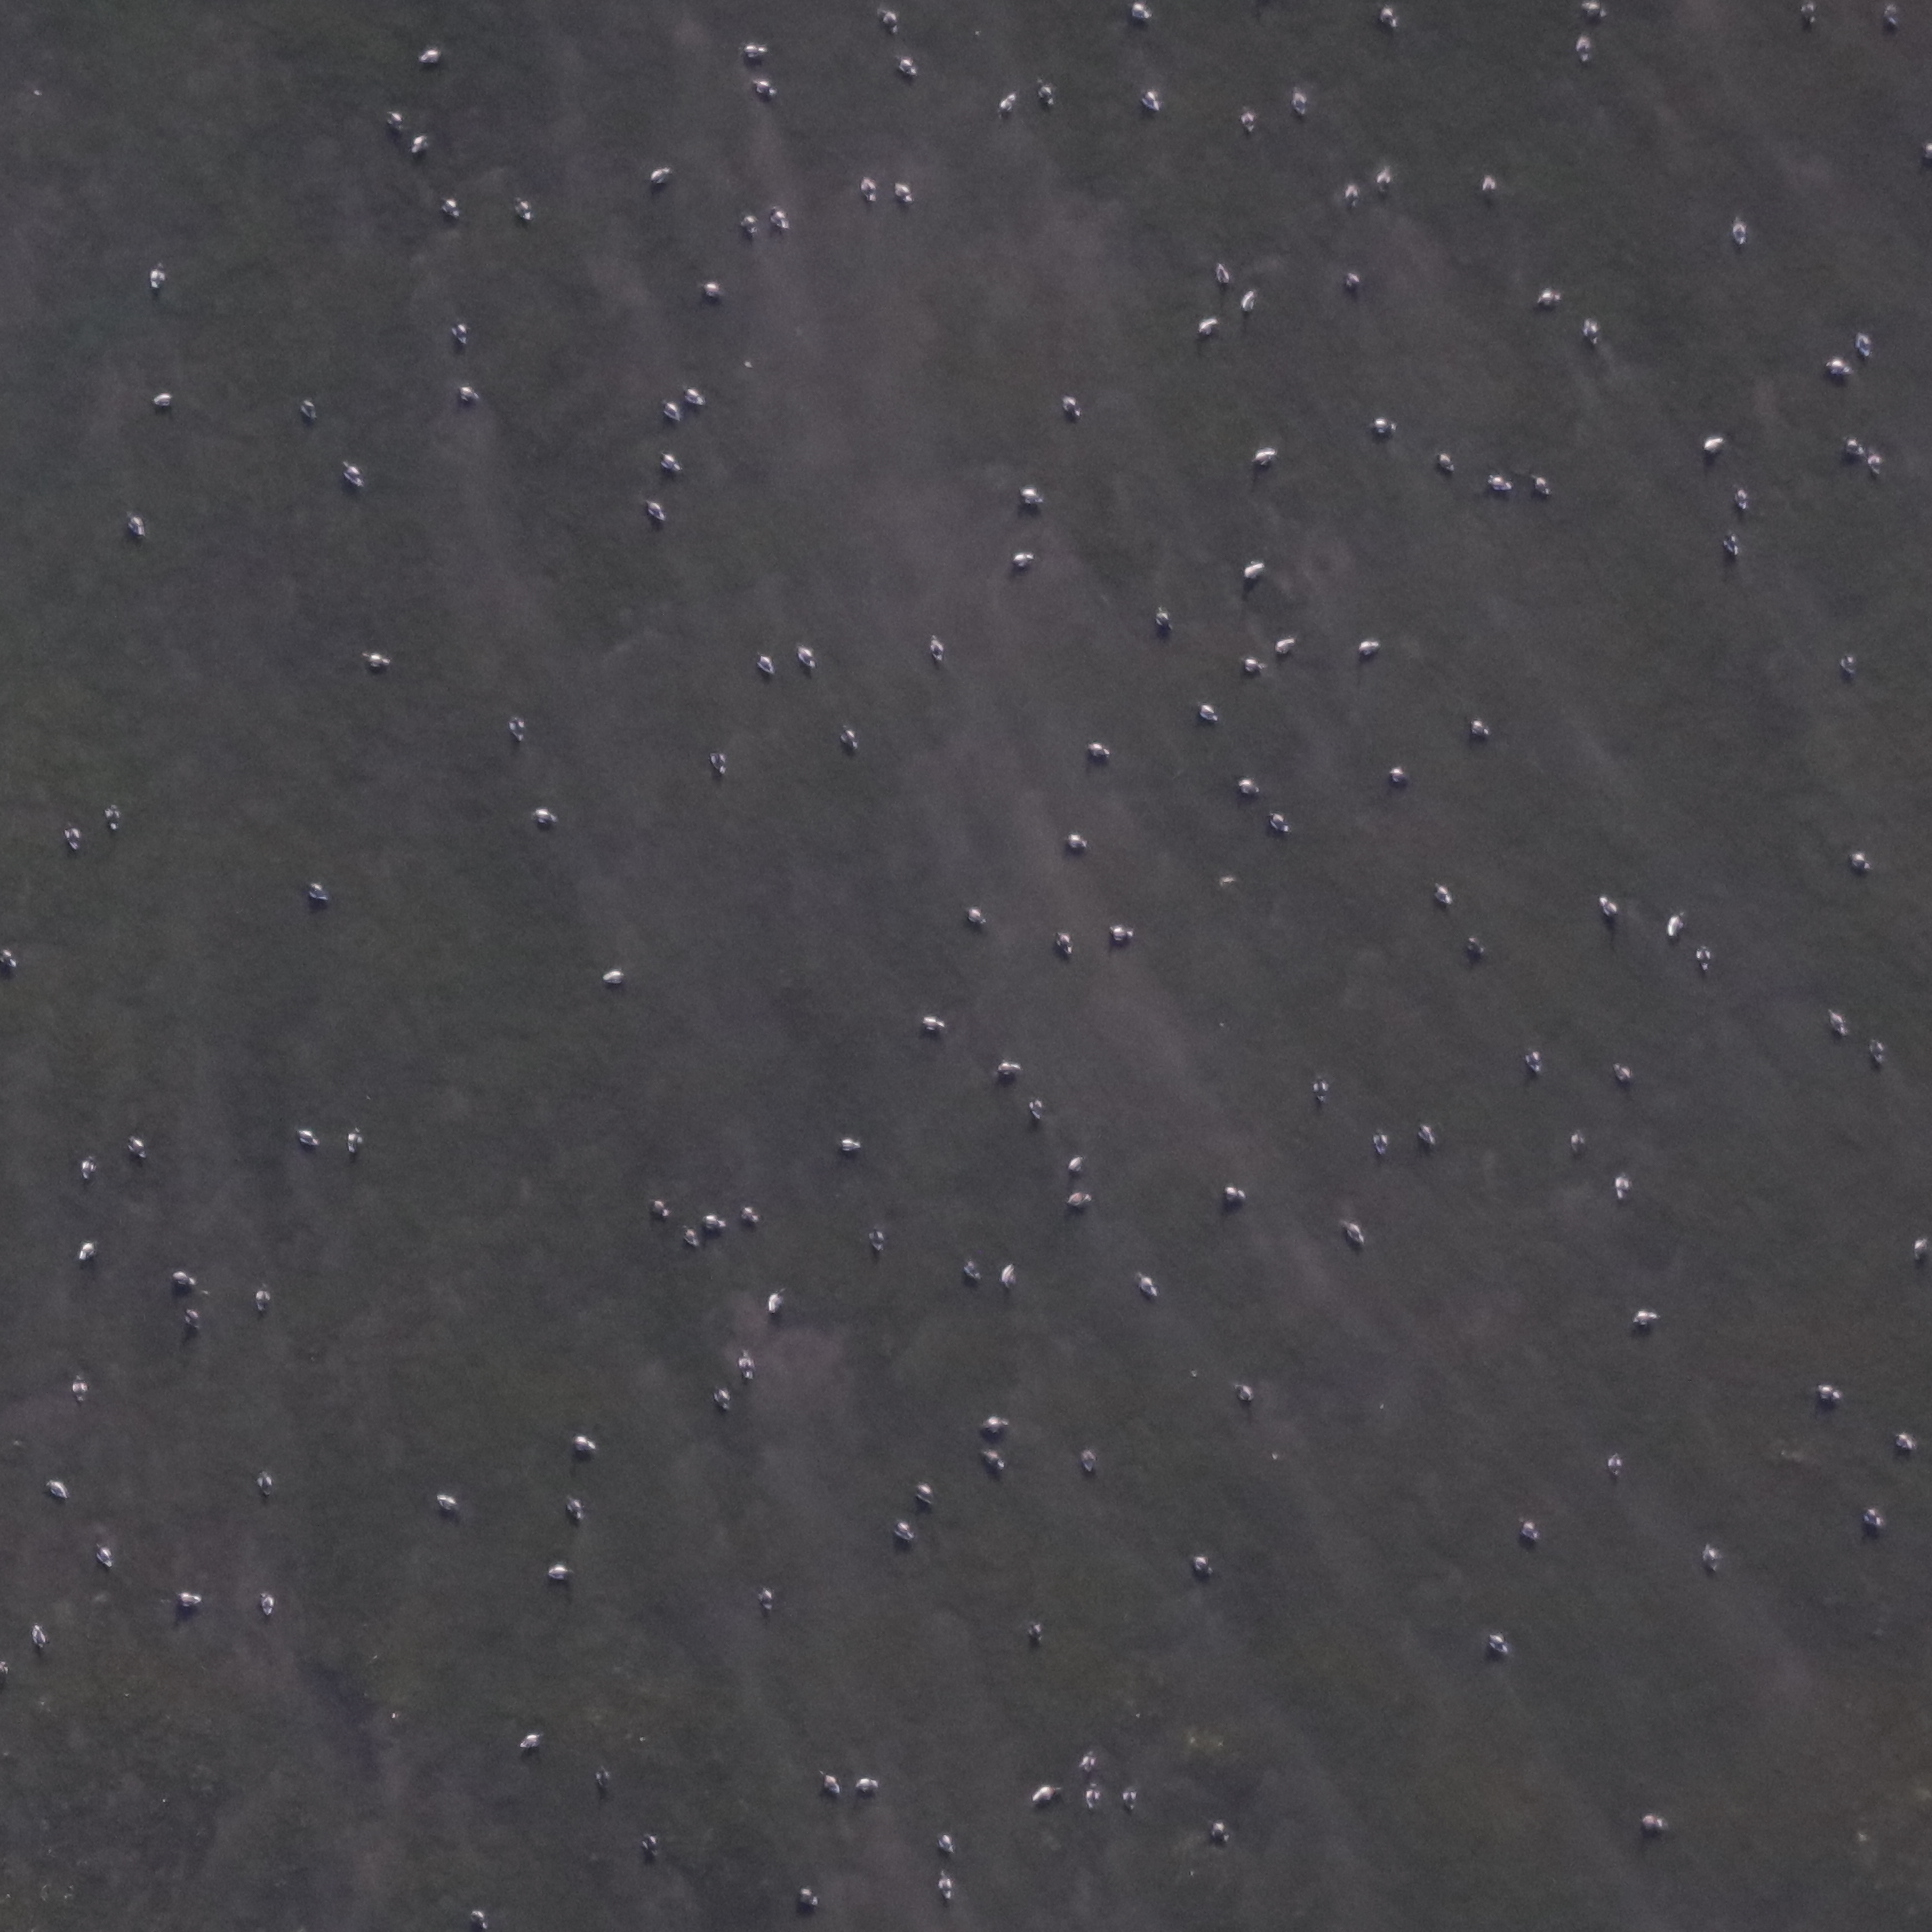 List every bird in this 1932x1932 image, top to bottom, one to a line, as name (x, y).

brant (1590, 7)
brant (1153, 15)
brant (1809, 17)
brant (1895, 17)
brant (890, 19)
brant (1393, 21)
brant (1588, 51)
brant (760, 52)
brant (430, 64)
brant (909, 78)
brant (770, 86)
brant (1034, 101)
brant (998, 105)
brant (1153, 107)
brant (1300, 108)
brant (398, 120)
brant (1243, 122)
brant (1930, 140)
brant (427, 150)
brant (657, 175)
brant (866, 179)
brant (1491, 181)
brant (1386, 183)
brant (918, 190)
brant (1349, 202)
brant (450, 205)
brant (522, 221)
brant (783, 222)
brant (752, 229)
brant (1737, 231)
brant (1220, 271)
brant (154, 279)
brant (1346, 284)
brant (717, 288)
brant (1249, 300)
brant (1555, 300)
brant (459, 325)
brant (1200, 326)
brant (1590, 329)
brant (1866, 341)
brant (1841, 370)
brant (690, 397)
brant (165, 399)
brant (464, 401)
brant (1071, 408)
brant (304, 412)
brant (663, 414)
brant (1376, 425)
brant (1854, 436)
brant (1712, 441)
brant (1269, 454)
brant (1437, 458)
brant (679, 461)
brant (1881, 462)
brant (349, 470)
brant (1507, 474)
brant (1551, 476)
brant (1750, 488)
brant (1025, 498)
brant (652, 502)
brant (137, 521)
brant (1730, 543)
brant (1021, 555)
brant (1251, 570)
brant (1154, 613)
brant (1280, 645)
brant (1365, 646)
brant (371, 647)
brant (930, 647)
brant (801, 649)
brant (1848, 661)
brant (763, 668)
brant (1250, 670)
brant (1212, 708)
brant (518, 726)
brant (1477, 728)
brant (847, 733)
brant (1103, 746)
brant (717, 769)
brant (1396, 774)
brant (1251, 789)
brant (115, 809)
brant (1273, 818)
brant (552, 819)
brant (77, 841)
brant (1072, 842)
brant (1869, 862)
brant (329, 893)
brant (1445, 896)
brant (1609, 904)
brant (973, 920)
brant (1125, 929)
brant (1689, 932)
brant (1476, 936)
brant (1062, 949)
brant (1706, 960)
brant (7, 973)
brant (620, 981)
brant (930, 1018)
brant (1842, 1020)
brant (1884, 1064)
brant (1624, 1073)
brant (1014, 1074)
brant (1536, 1076)
brant (1319, 1092)
brant (1037, 1108)
brant (1421, 1130)
brant (312, 1136)
brant (857, 1138)
brant (1380, 1138)
brant (1580, 1139)
brant (137, 1142)
brant (350, 1143)
brant (1081, 1159)
brant (92, 1162)
brant (1621, 1178)
brant (1228, 1189)
brant (1082, 1190)
brant (664, 1208)
brant (753, 1214)
brant (719, 1221)
brant (1352, 1231)
brant (690, 1237)
brant (874, 1243)
brant (92, 1245)
brant (1930, 1246)
brant (970, 1269)
brant (191, 1277)
brant (1011, 1280)
brant (1143, 1280)
brant (777, 1297)
brant (263, 1299)
brant (198, 1312)
brant (1647, 1324)
brant (753, 1368)
brant (79, 1388)
brant (1251, 1394)
brant (722, 1395)
brant (1830, 1397)
brant (993, 1421)
brant (581, 1444)
brant (1907, 1452)
brant (990, 1454)
brant (1618, 1457)
brant (1098, 1466)
brant (267, 1480)
brant (66, 1495)
brant (926, 1495)
brant (455, 1497)
brant (578, 1523)
brant (1887, 1524)
brant (1535, 1530)
brant (905, 1534)
brant (111, 1563)
brant (1200, 1566)
brant (1719, 1567)
brant (568, 1572)
brant (769, 1594)
brant (270, 1608)
brant (185, 1613)
brant (1044, 1625)
brant (47, 1638)
brant (1502, 1649)
brant (6, 1662)
brant (537, 1742)
brant (1092, 1758)
brant (605, 1774)
brant (866, 1776)
brant (834, 1787)
brant (1053, 1793)
brant (1129, 1797)
brant (1093, 1802)
brant (1648, 1828)
brant (663, 1833)
brant (1223, 1833)
brant (947, 1846)
brant (948, 1885)
brant (815, 1891)
brant (480, 1912)